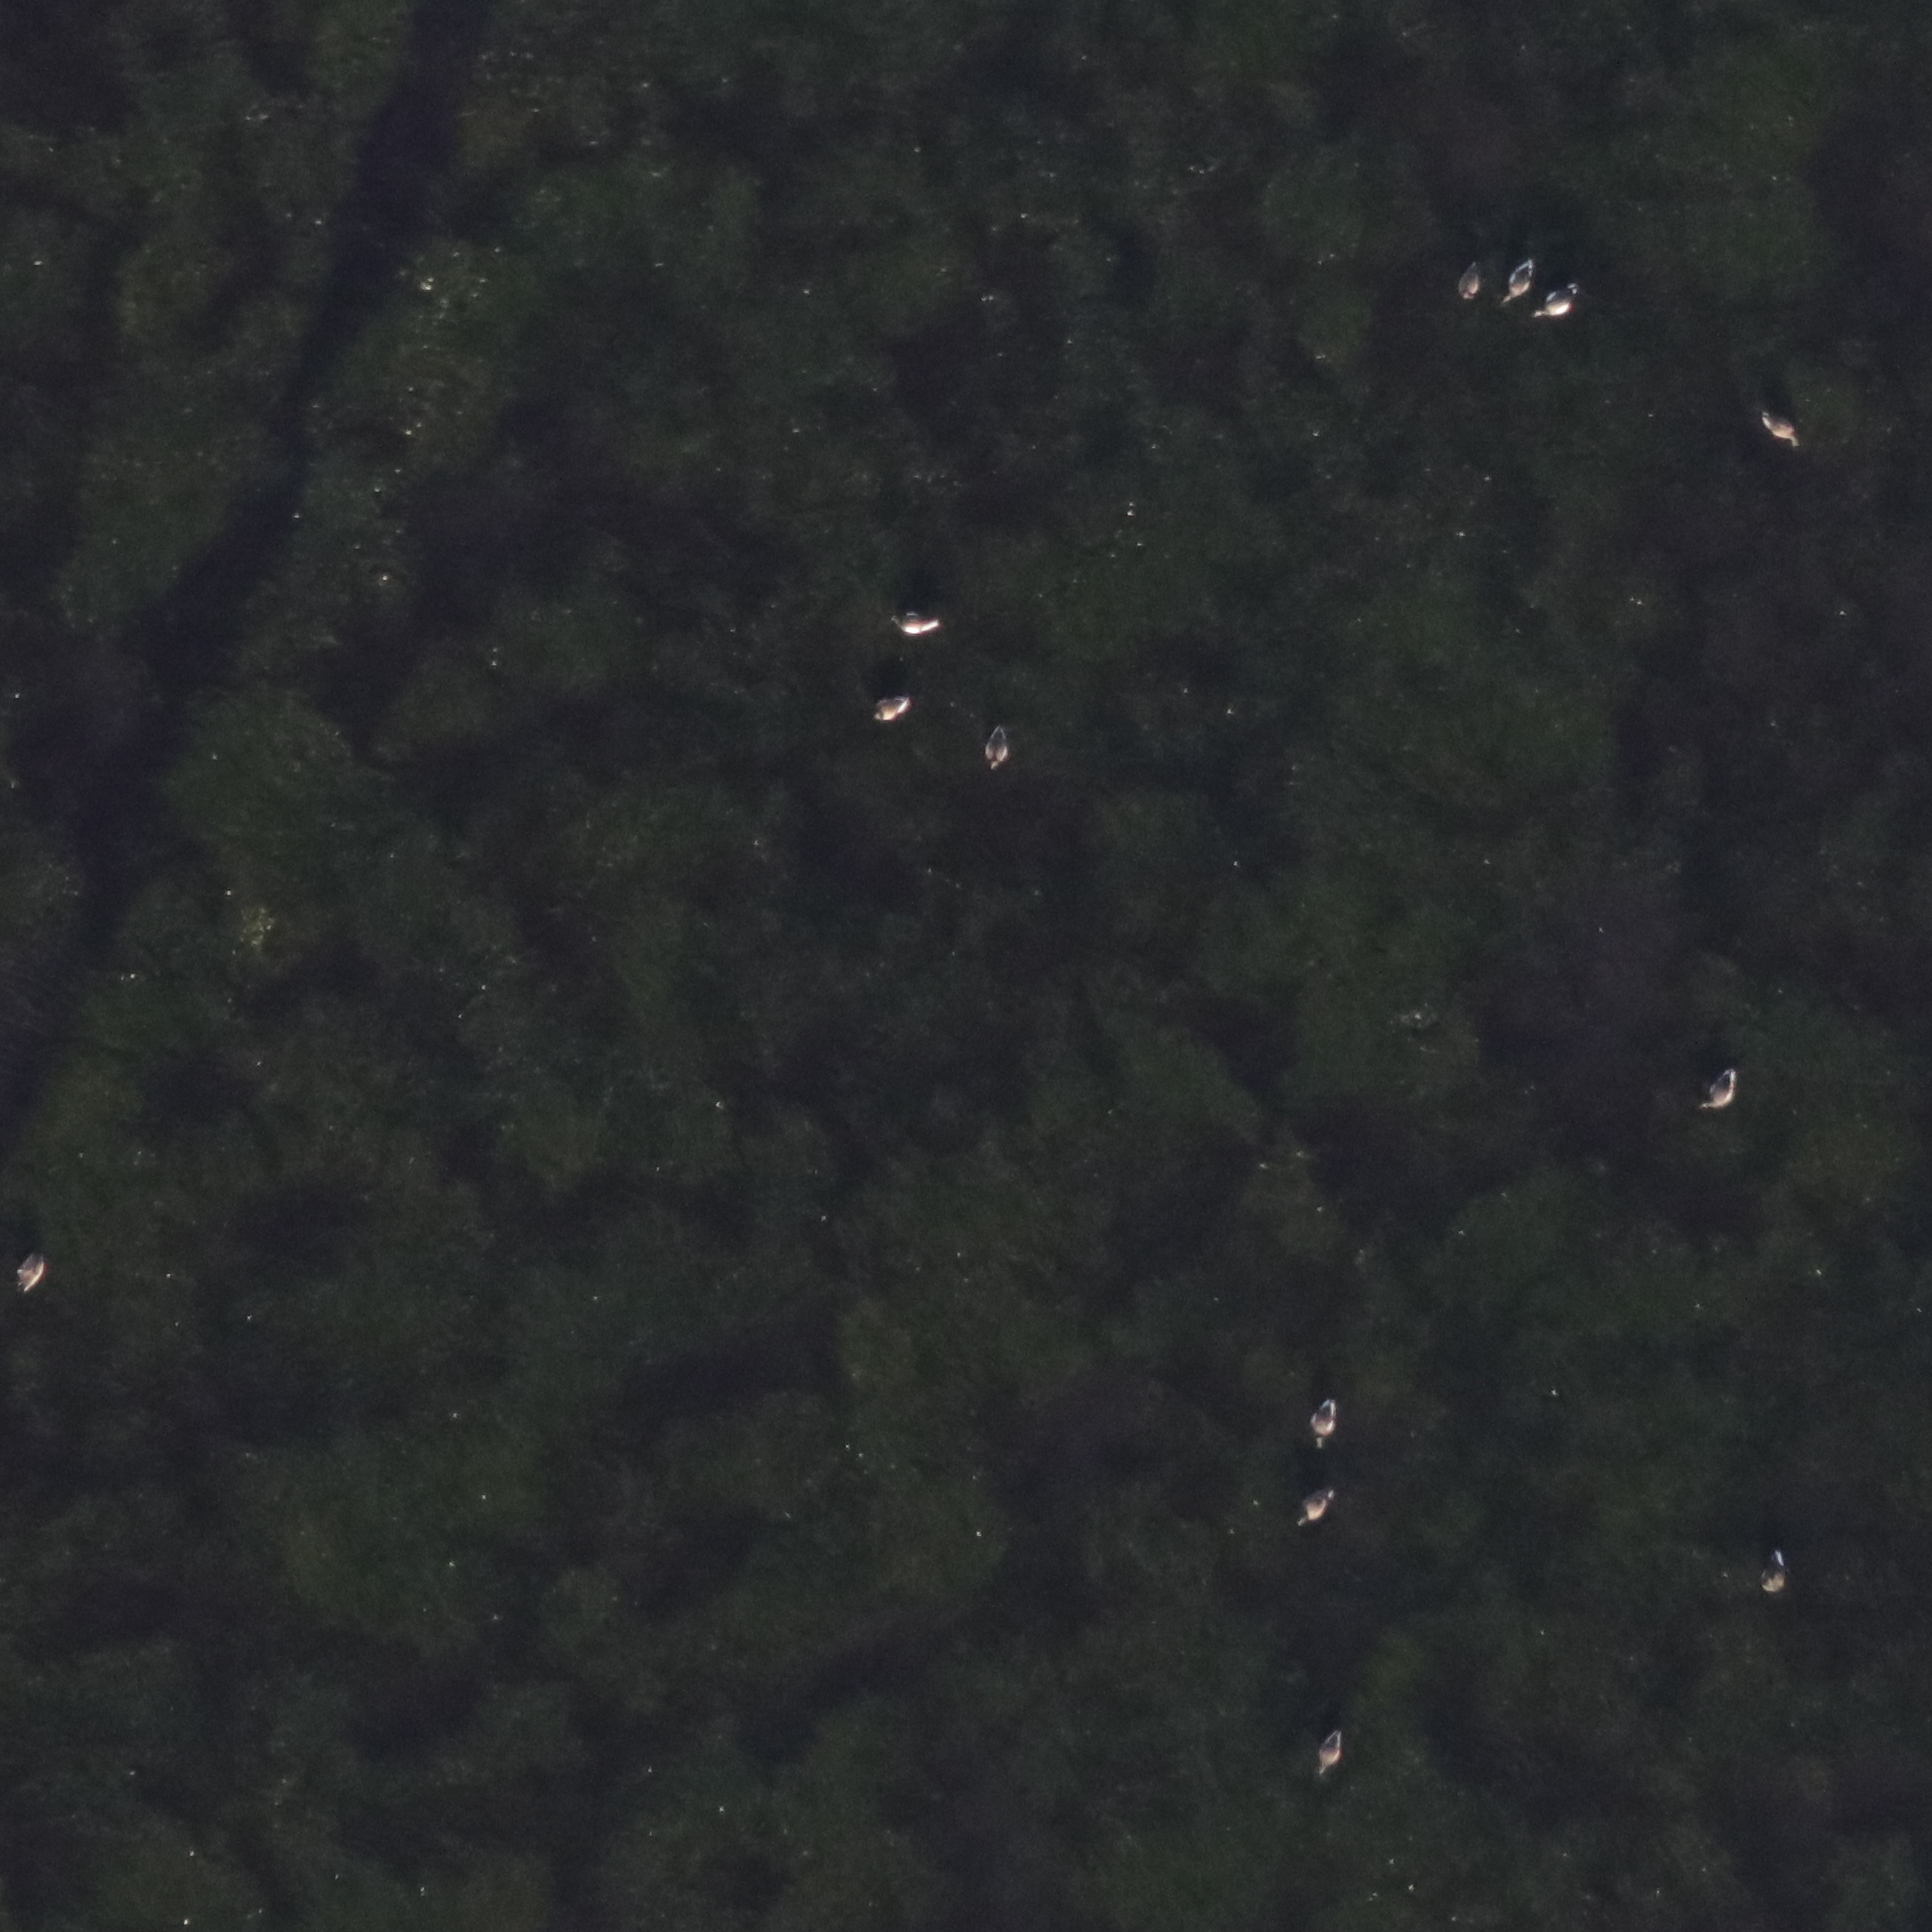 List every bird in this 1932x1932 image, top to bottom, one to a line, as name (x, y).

brant (1519, 278)
brant (1474, 285)
brant (1557, 303)
brant (1779, 425)
brant (916, 622)
brant (889, 706)
brant (994, 748)
brant (1718, 1090)
Canada goose (30, 1271)
brant (1321, 1423)
brant (1314, 1504)
brant (1770, 1586)
brant (1328, 1753)